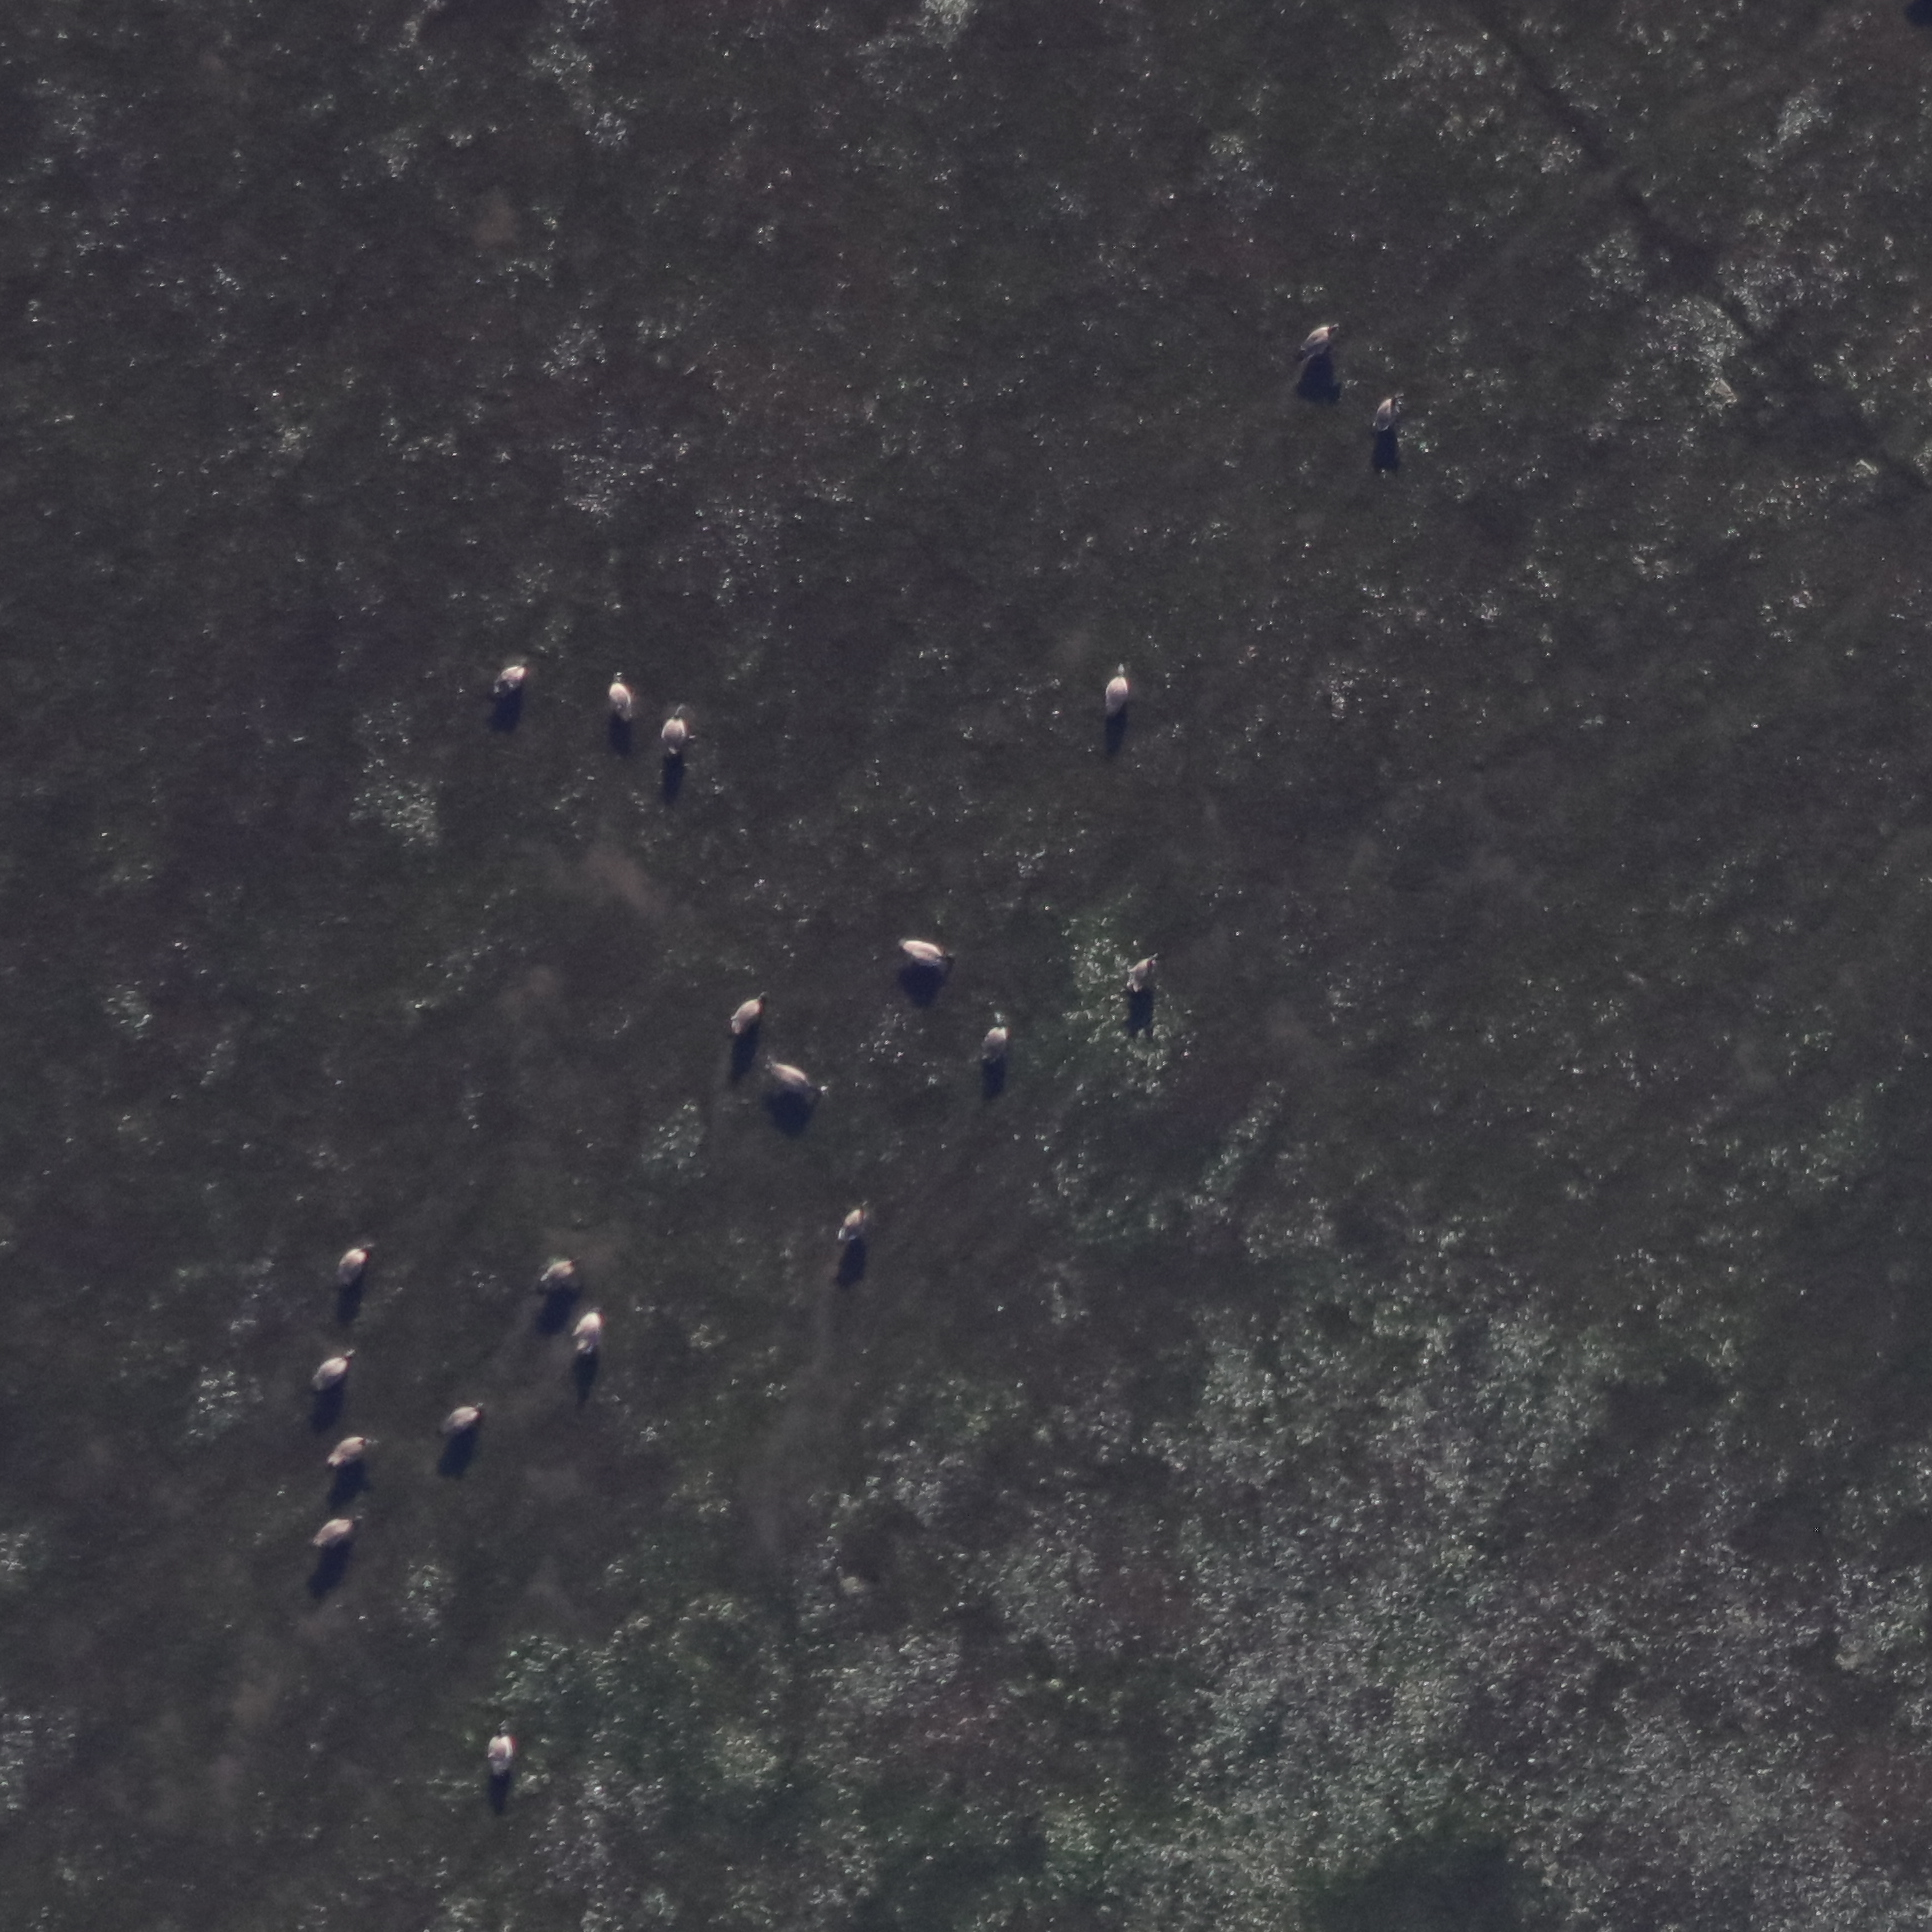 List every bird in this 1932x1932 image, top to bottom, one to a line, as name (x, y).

Canada goose (1316, 340)
Canada goose (1387, 413)
Canada goose (507, 678)
Canada goose (1118, 690)
Canada goose (621, 699)
Canada goose (676, 733)
Canada goose (923, 956)
Canada goose (1143, 973)
Canada goose (746, 1018)
Canada goose (997, 1043)
Canada goose (792, 1079)
Canada goose (853, 1223)
Canada goose (352, 1266)
Canada goose (559, 1275)
Canada goose (589, 1335)
Canada goose (329, 1375)
Canada goose (463, 1419)
Canada goose (351, 1454)
Canada goose (333, 1533)
Canada goose (502, 1751)